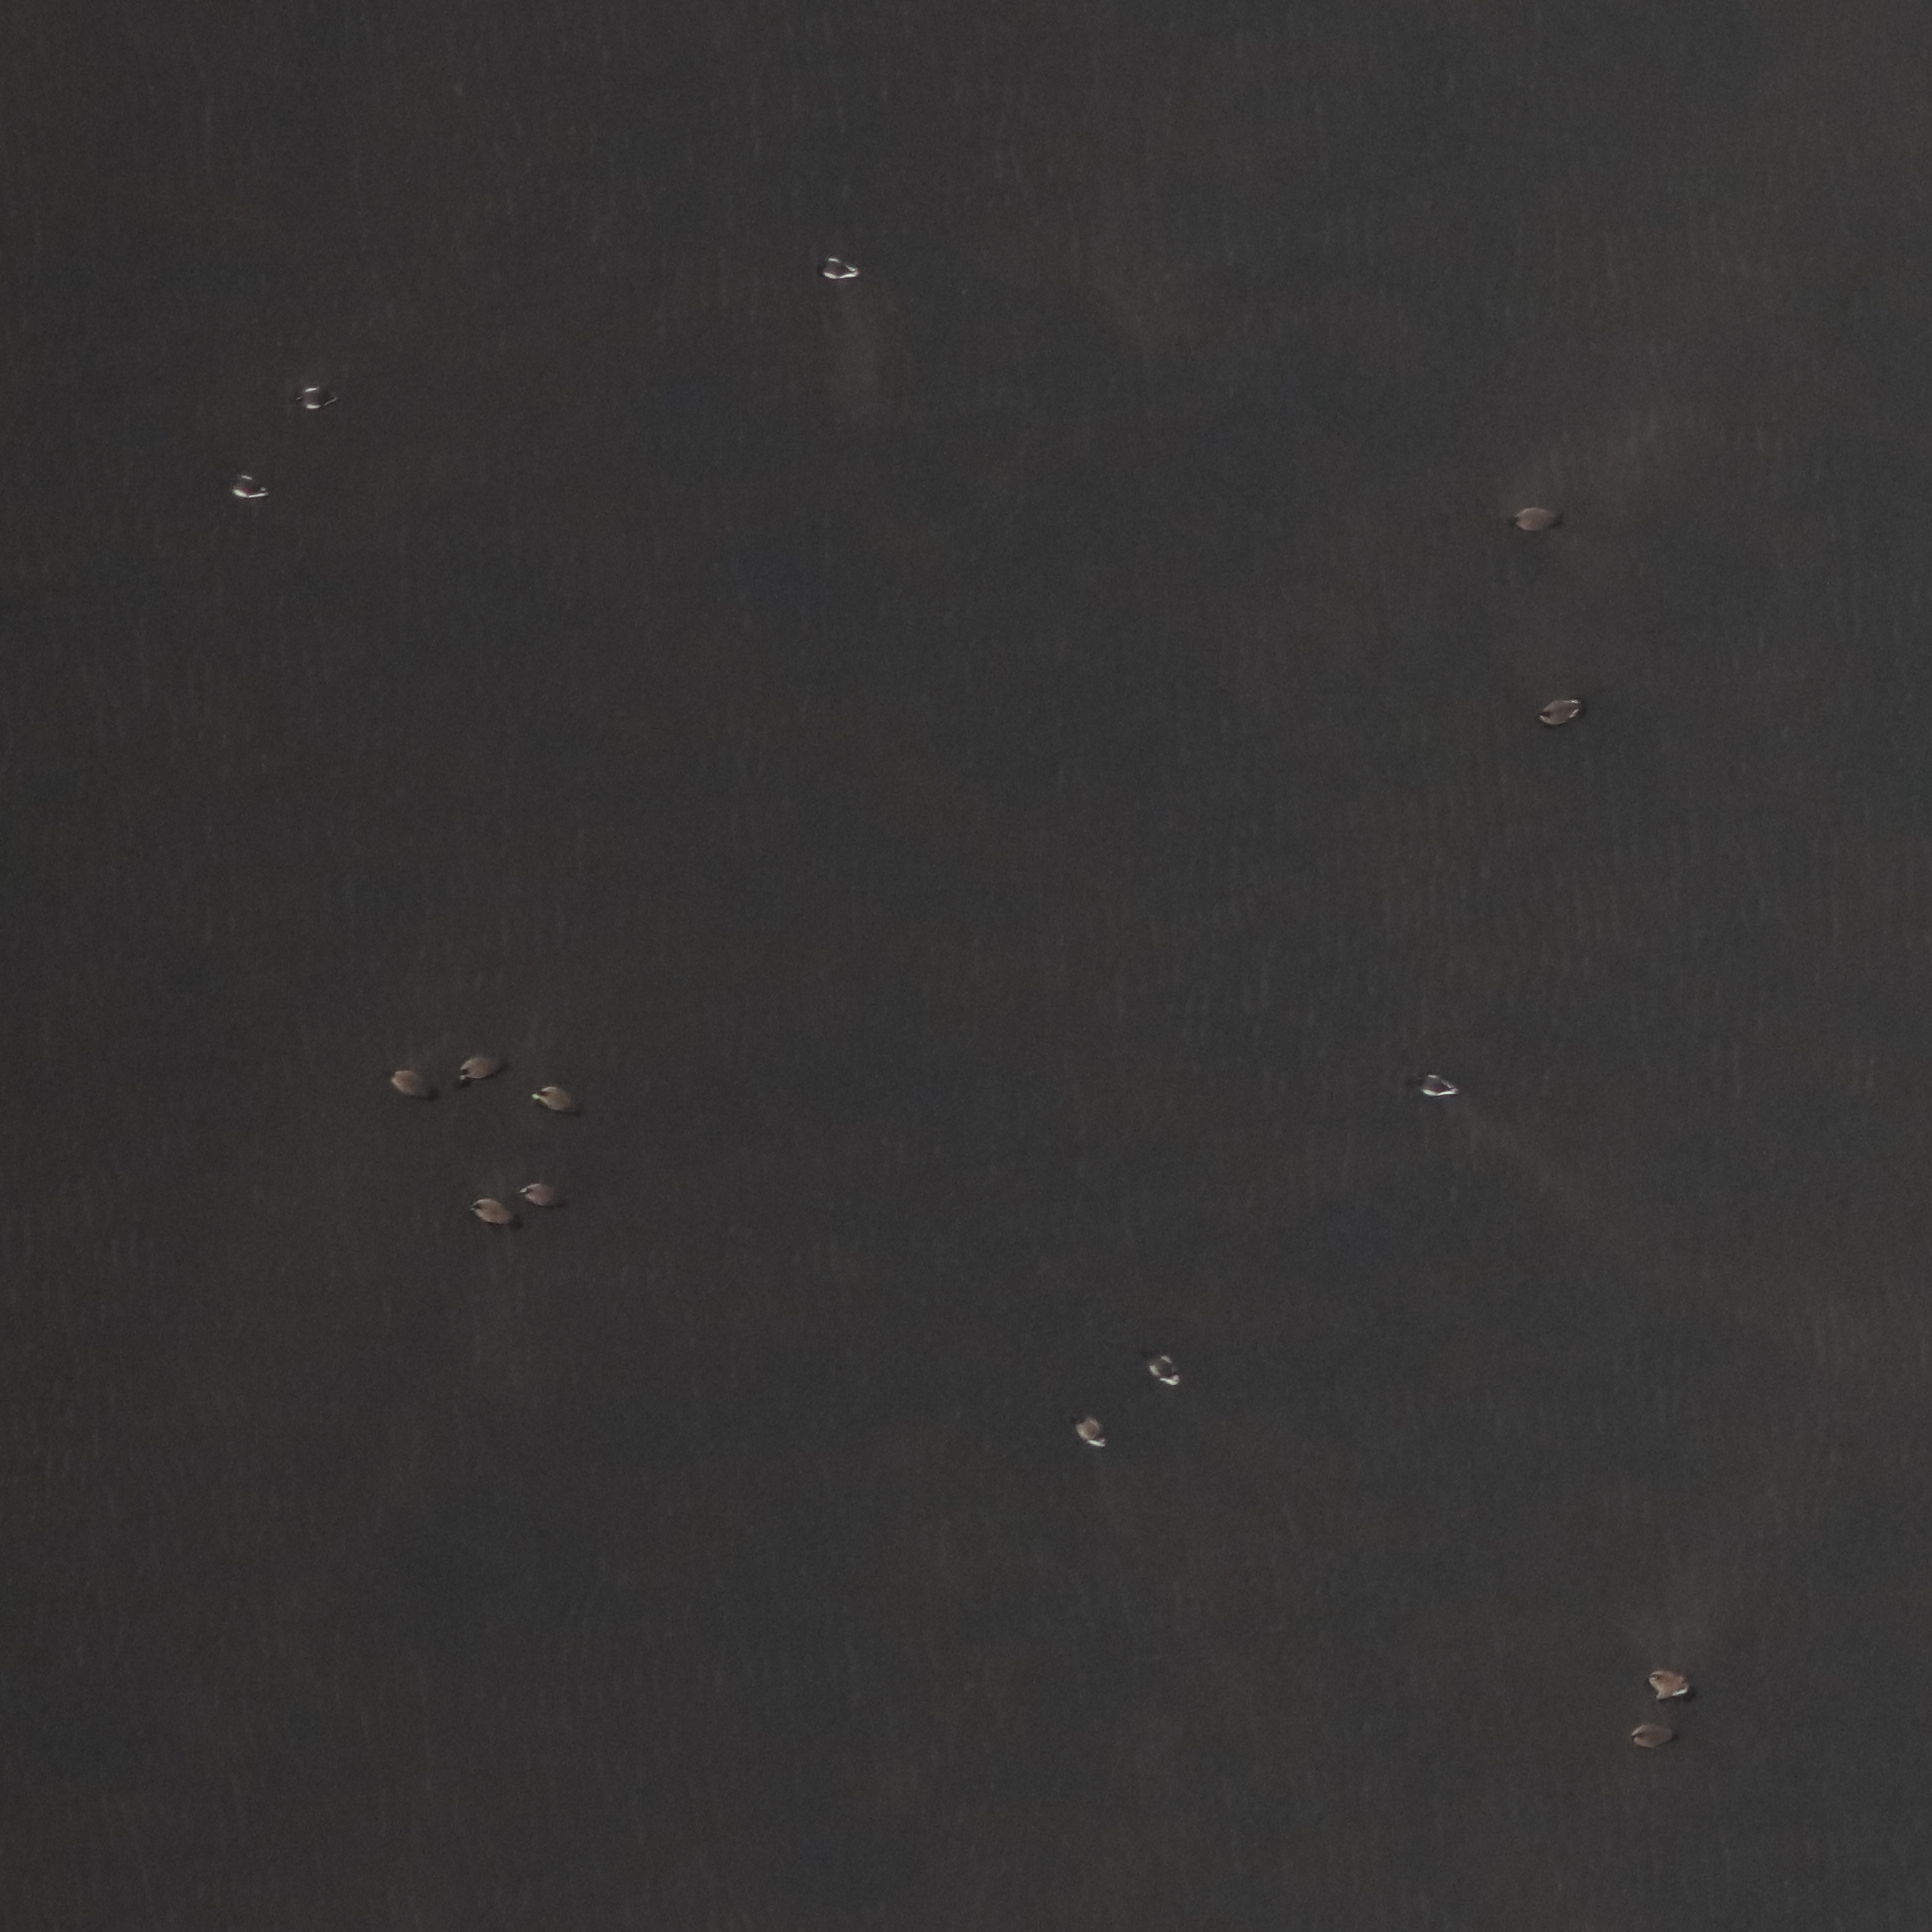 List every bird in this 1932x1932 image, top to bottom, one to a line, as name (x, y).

brant (838, 268)
brant (314, 398)
brant (249, 486)
Canada goose (1533, 519)
Canada goose (1561, 711)
Canada goose (480, 1067)
brant (1435, 1085)
Canada goose (414, 1086)
Canada goose (558, 1100)
Canada goose (541, 1194)
Canada goose (492, 1214)
brant (1164, 1369)
brant (1092, 1429)
Canada goose (1670, 1686)
Canada goose (1651, 1737)